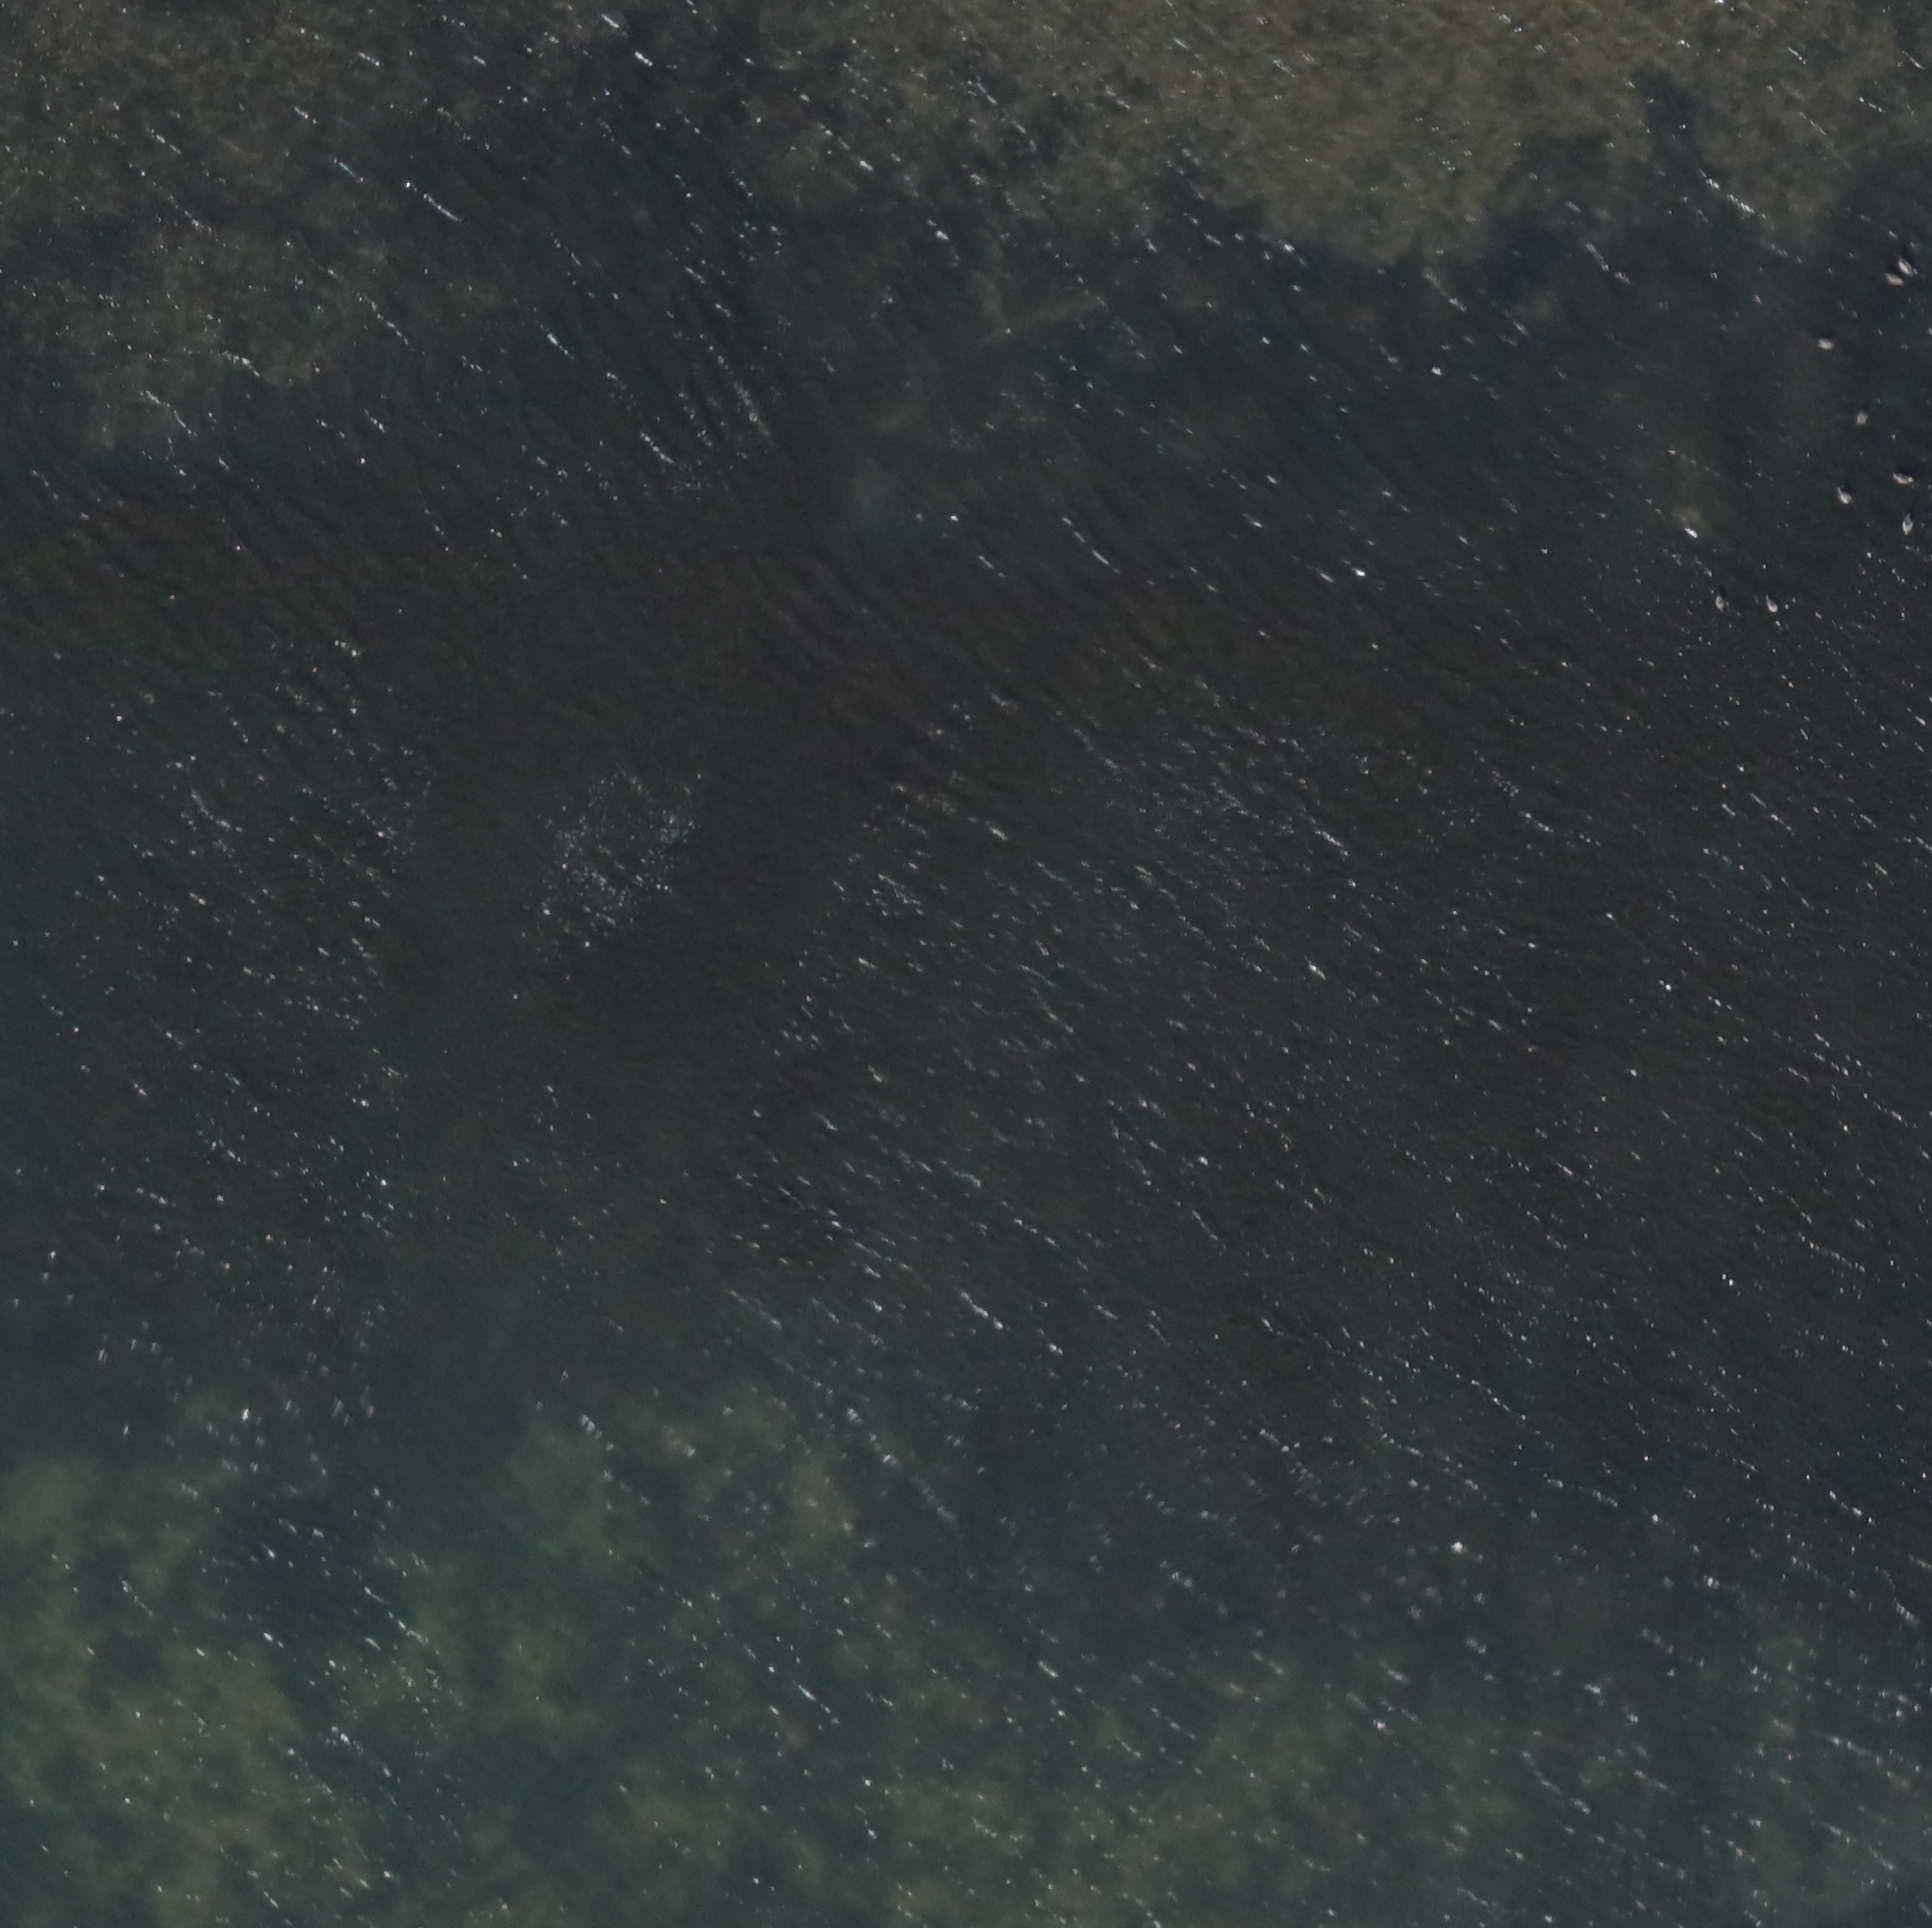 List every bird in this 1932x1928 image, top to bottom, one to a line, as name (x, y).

other bird (1907, 265)
other bird (1891, 284)
other bird (1827, 345)
other bird (1867, 423)
other bird (1903, 483)
other bird (1851, 500)
other bird (1914, 522)
other bird (1720, 603)
other bird (1773, 605)